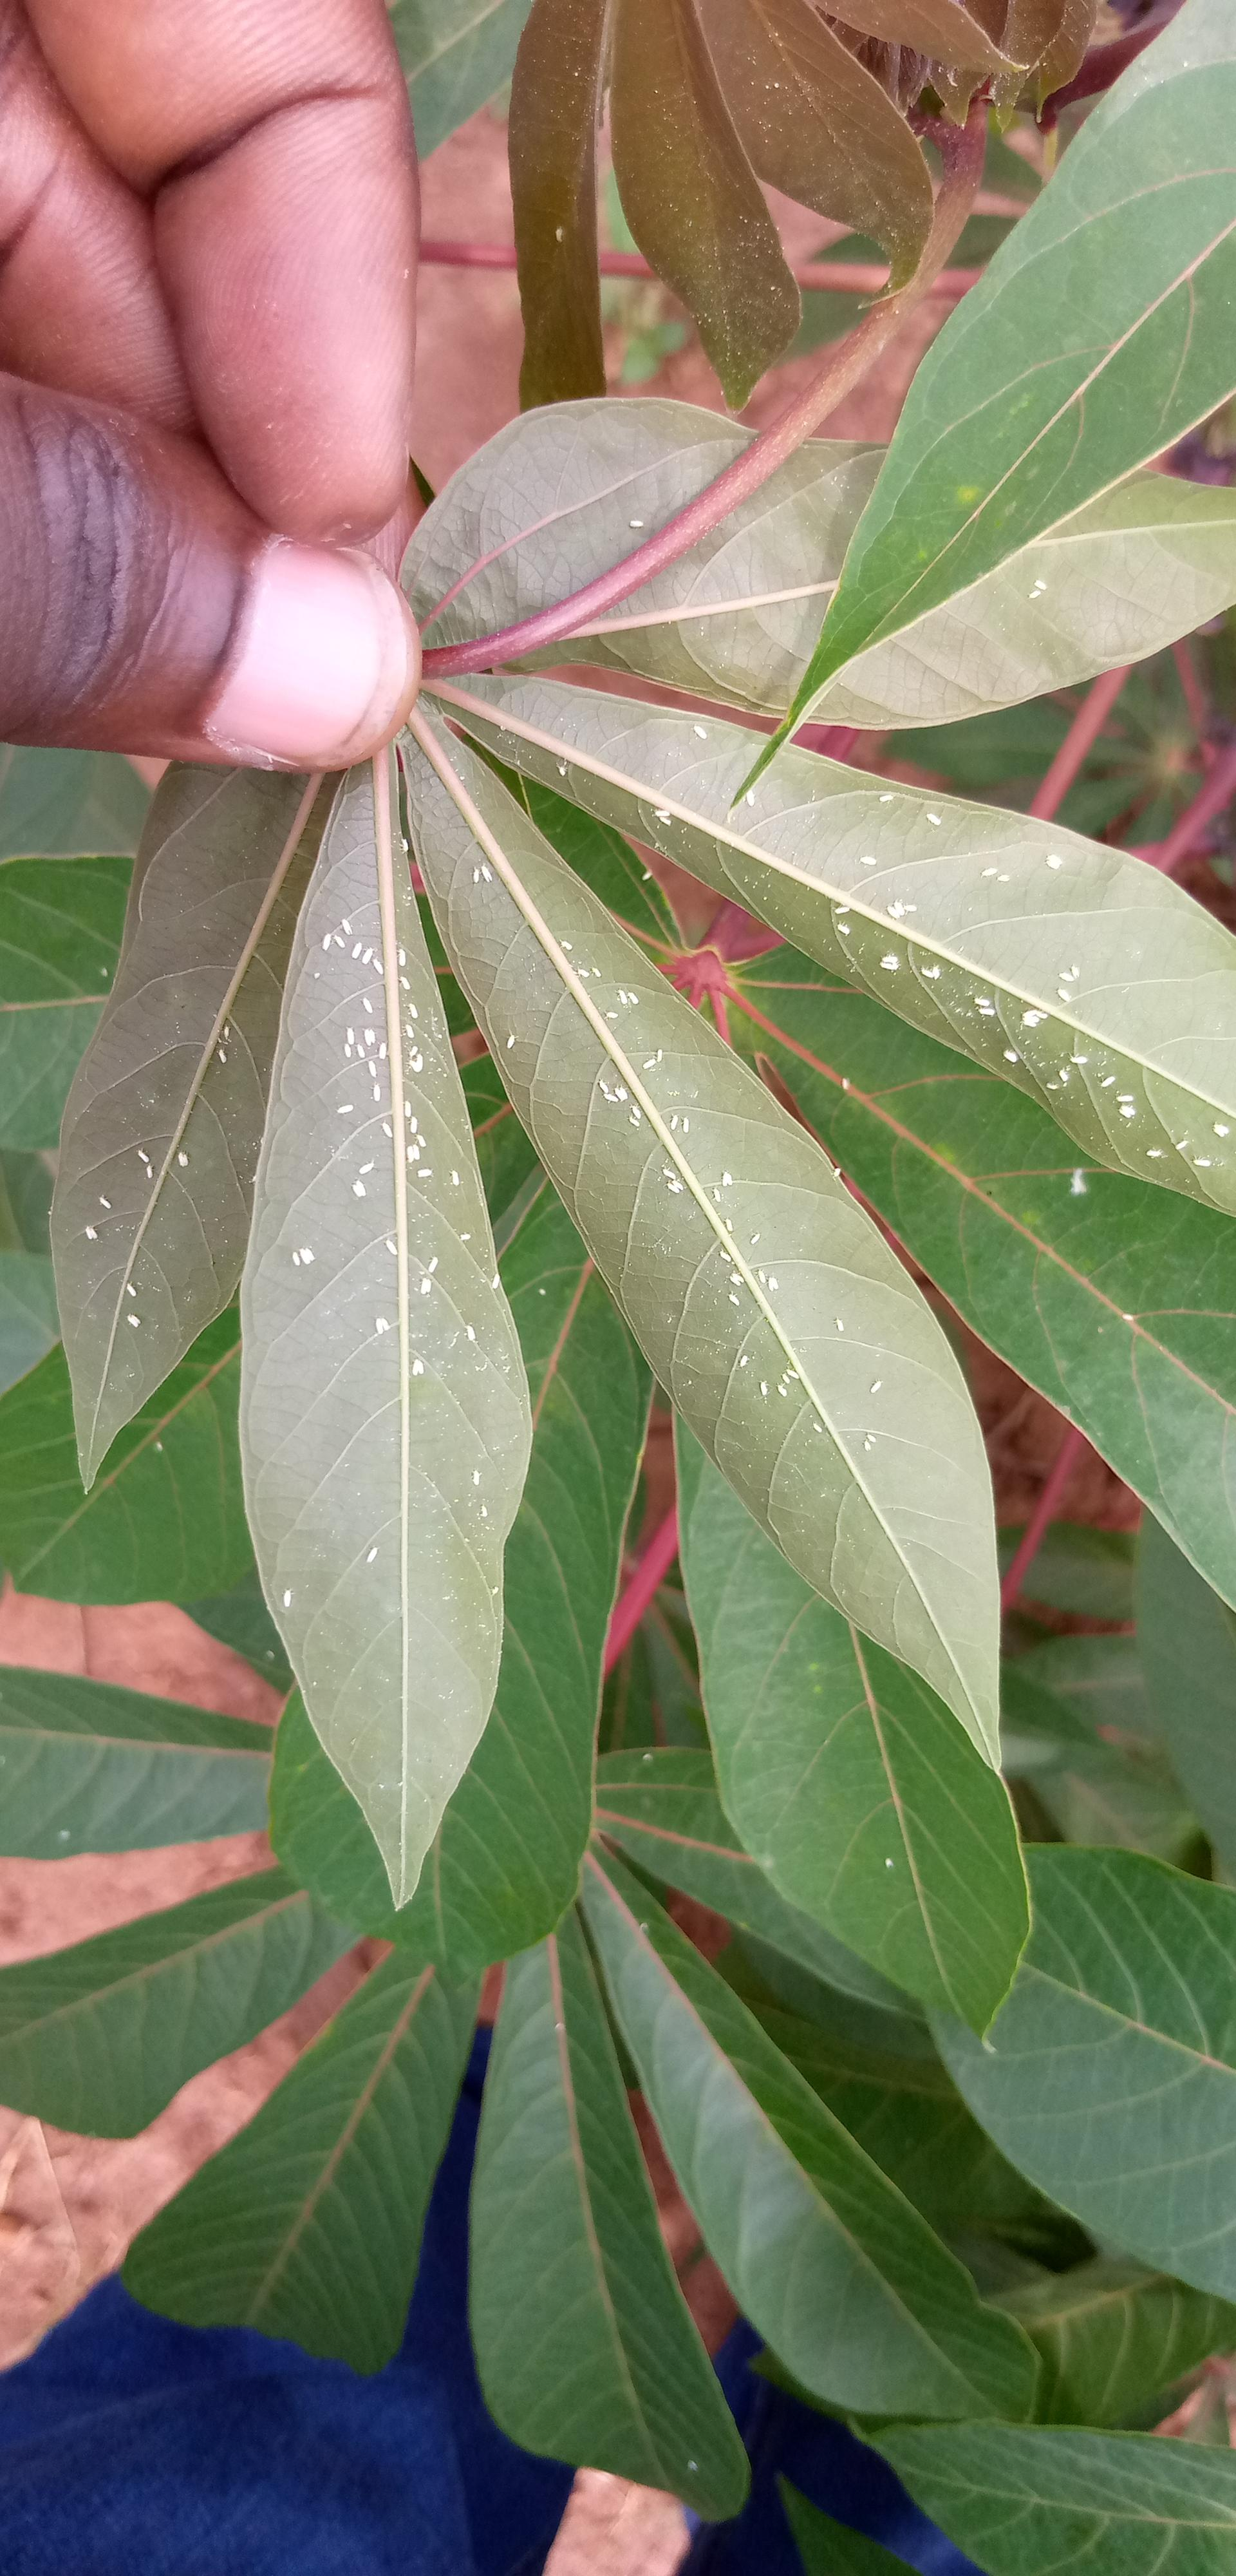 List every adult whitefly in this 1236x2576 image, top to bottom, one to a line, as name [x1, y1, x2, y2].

whitefly [611, 504, 649, 539]
whitefly [1024, 567, 1054, 619]
whitefly [1022, 571, 1051, 613]
whitefly [689, 707, 719, 746]
whitefly [550, 758, 570, 778]
whitefly [866, 772, 897, 811]
whitefly [729, 775, 769, 819]
whitefly [656, 802, 686, 846]
whitefly [651, 804, 682, 837]
whitefly [915, 808, 946, 836]
whitefly [1040, 836, 1062, 878]
whitefly [855, 844, 892, 874]
whitefly [971, 853, 1024, 897]
whitefly [458, 858, 498, 896]
whitefly [463, 858, 495, 891]
whitefly [977, 860, 1017, 896]
whitefly [881, 891, 919, 924]
whitefly [832, 894, 872, 928]
whitefly [884, 896, 923, 927]
whitefly [333, 914, 360, 943]
whitefly [835, 920, 860, 947]
whitefly [313, 921, 357, 949]
whitefly [547, 929, 582, 960]
whitefly [396, 934, 424, 966]
whitefly [350, 938, 391, 980]
whitefly [876, 943, 912, 997]
whitefly [917, 956, 948, 989]
whitefly [1051, 956, 1089, 987]
whitefly [572, 965, 615, 994]
whitefly [575, 965, 608, 992]
whitefly [394, 966, 426, 999]
whitefly [1054, 969, 1091, 1019]
whitefly [608, 974, 646, 1019]
whitefly [969, 987, 996, 1030]
whitefly [972, 989, 1000, 1026]
whitefly [353, 991, 384, 1019]
whitefly [1010, 994, 1052, 1039]
whitefly [402, 996, 429, 1028]
whitefly [592, 998, 633, 1035]
whitefly [1003, 1004, 1042, 1041]
whitefly [212, 1012, 241, 1043]
whitefly [326, 1014, 375, 1065]
whitefly [401, 1019, 425, 1047]
whitefly [358, 1023, 372, 1056]
whitefly [502, 1023, 531, 1061]
whitefly [366, 1029, 398, 1067]
whitefly [636, 1033, 679, 1084]
whitefly [1063, 1039, 1091, 1077]
whitefly [205, 1040, 245, 1077]
whitefly [643, 1040, 680, 1075]
whitefly [401, 1043, 435, 1081]
whitefly [993, 1043, 1024, 1074]
whitefly [1077, 1050, 1115, 1086]
whitefly [1036, 1054, 1073, 1101]
whitefly [362, 1060, 384, 1086]
whitefly [593, 1071, 632, 1104]
whitefly [595, 1072, 632, 1113]
whitefly [360, 1075, 397, 1113]
whitefly [1110, 1078, 1146, 1133]
whitefly [320, 1096, 365, 1132]
whitefly [402, 1102, 428, 1132]
whitefly [663, 1102, 705, 1138]
whitefly [667, 1102, 699, 1132]
whitefly [619, 1103, 651, 1145]
whitefly [1209, 1113, 1230, 1148]
whitefly [370, 1121, 394, 1144]
whitefly [1165, 1124, 1194, 1158]
whitefly [408, 1133, 450, 1164]
whitefly [127, 1134, 162, 1186]
whitefly [174, 1140, 200, 1179]
whitefly [121, 1141, 160, 1184]
whitefly [404, 1144, 435, 1172]
whitefly [1141, 1145, 1178, 1180]
whitefly [1188, 1148, 1219, 1176]
whitefly [353, 1151, 389, 1184]
whitefly [445, 1157, 467, 1196]
whitefly [653, 1160, 695, 1214]
whitefly [414, 1164, 443, 1187]
whitefly [656, 1166, 699, 1202]
whitefly [716, 1166, 737, 1194]
whitefly [330, 1170, 377, 1202]
whitefly [706, 1189, 736, 1221]
whitefly [97, 1193, 128, 1221]
whitefly [720, 1209, 743, 1242]
whitefly [74, 1215, 103, 1246]
whitefly [747, 1224, 769, 1258]
whitefly [456, 1225, 477, 1251]
whitefly [281, 1233, 337, 1280]
whitefly [379, 1235, 411, 1265]
whitefly [282, 1236, 319, 1280]
whitefly [709, 1243, 740, 1270]
whitefly [418, 1247, 447, 1275]
whitefly [751, 1260, 775, 1298]
whitefly [482, 1265, 514, 1296]
whitefly [718, 1265, 748, 1291]
whitefly [748, 1265, 780, 1302]
whitefly [408, 1273, 443, 1309]
whitefly [121, 1280, 153, 1312]
whitefly [713, 1283, 743, 1319]
whitefly [123, 1301, 151, 1337]
whitefly [358, 1306, 406, 1344]
whitefly [823, 1312, 848, 1343]
whitefly [458, 1314, 488, 1351]
whitefly [726, 1341, 756, 1386]
whitefly [404, 1345, 436, 1389]
whitefly [768, 1358, 805, 1404]
whitefly [767, 1359, 797, 1404]
whitefly [756, 1368, 783, 1404]
whitefly [867, 1368, 888, 1400]
whitefly [804, 1411, 835, 1436]
whitefly [852, 1421, 892, 1467]
whitefly [856, 1423, 890, 1462]
whitefly [360, 1540, 391, 1571]
whitefly [267, 1577, 299, 1628]